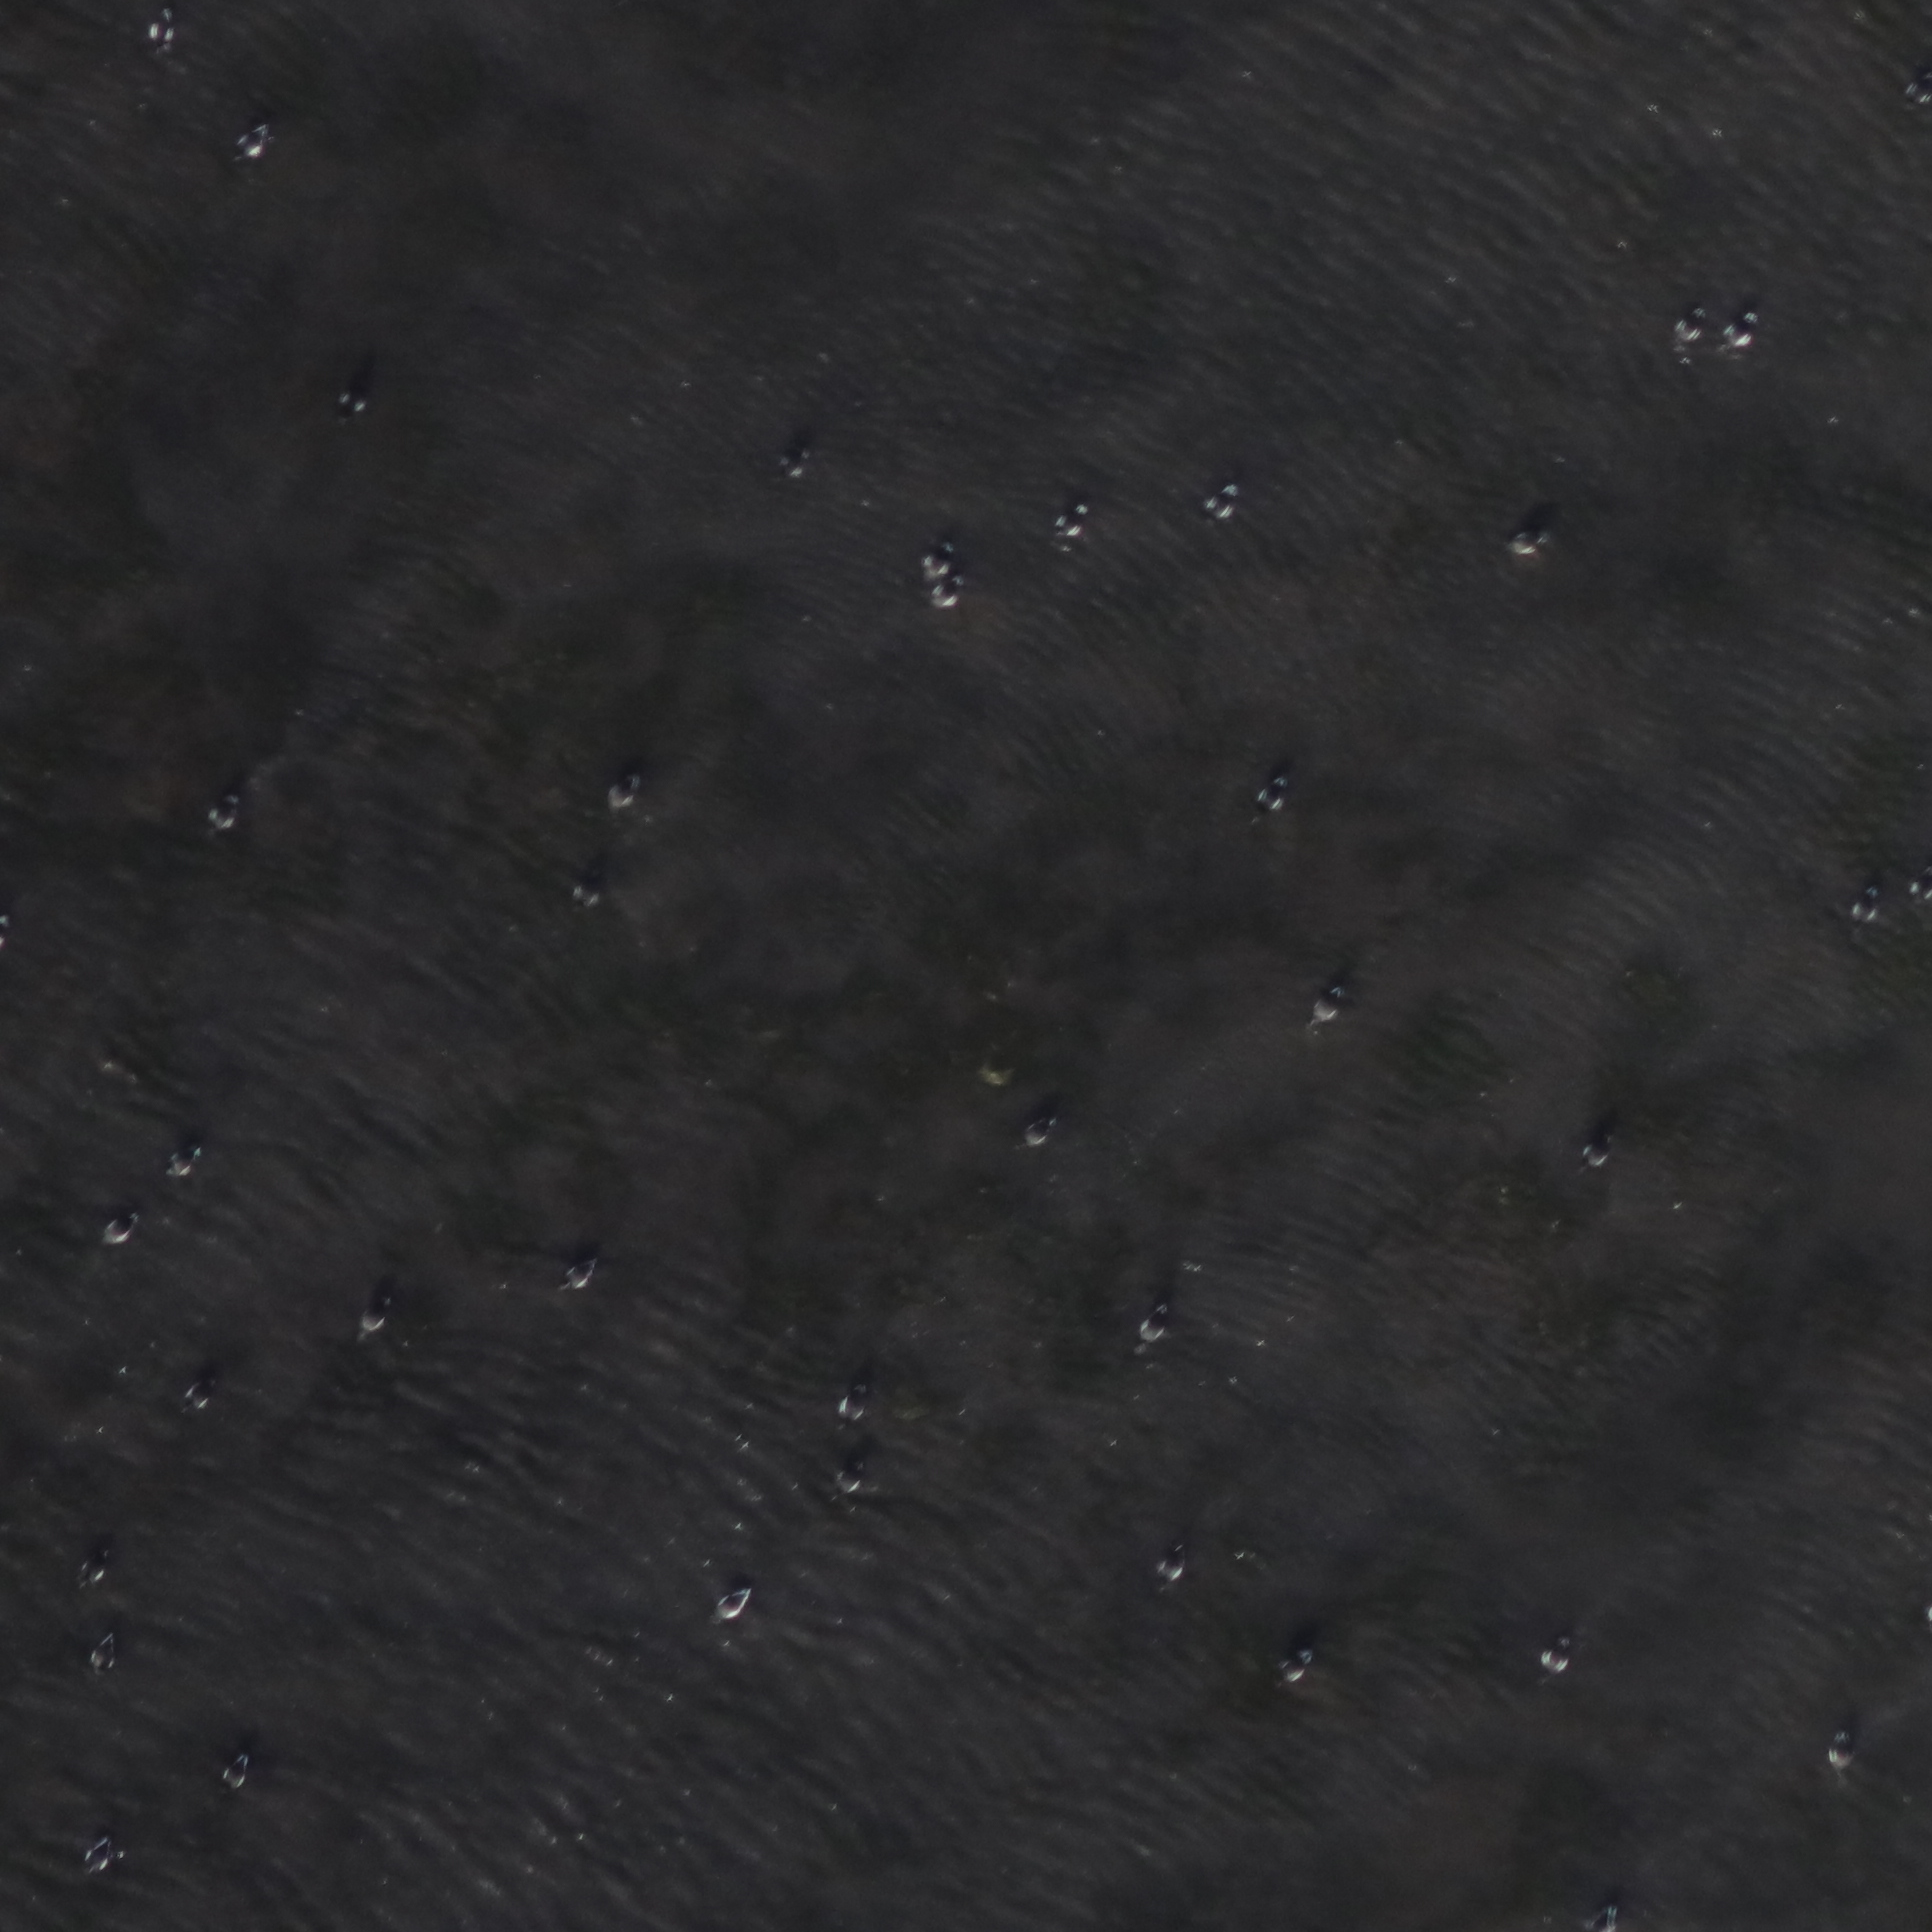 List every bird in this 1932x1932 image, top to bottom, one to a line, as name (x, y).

brant (155, 31)
brant (1918, 87)
brant (252, 145)
brant (1689, 332)
brant (1746, 333)
brant (355, 398)
brant (787, 467)
brant (1225, 502)
brant (1071, 520)
brant (1526, 540)
brant (940, 572)
brant (619, 794)
brant (1282, 803)
brant (222, 817)
brant (1922, 882)
brant (590, 890)
brant (1863, 907)
brant (1327, 1006)
brant (1039, 1131)
brant (1595, 1144)
brant (187, 1155)
brant (119, 1229)
brant (577, 1275)
brant (374, 1314)
brant (1145, 1323)
brant (199, 1394)
brant (853, 1406)
brant (850, 1479)
brant (94, 1571)
brant (1175, 1572)
brant (731, 1604)
brant (1558, 1653)
brant (101, 1656)
brant (1295, 1666)
brant (1845, 1755)
brant (234, 1774)
brant (101, 1854)
brant (1607, 1927)